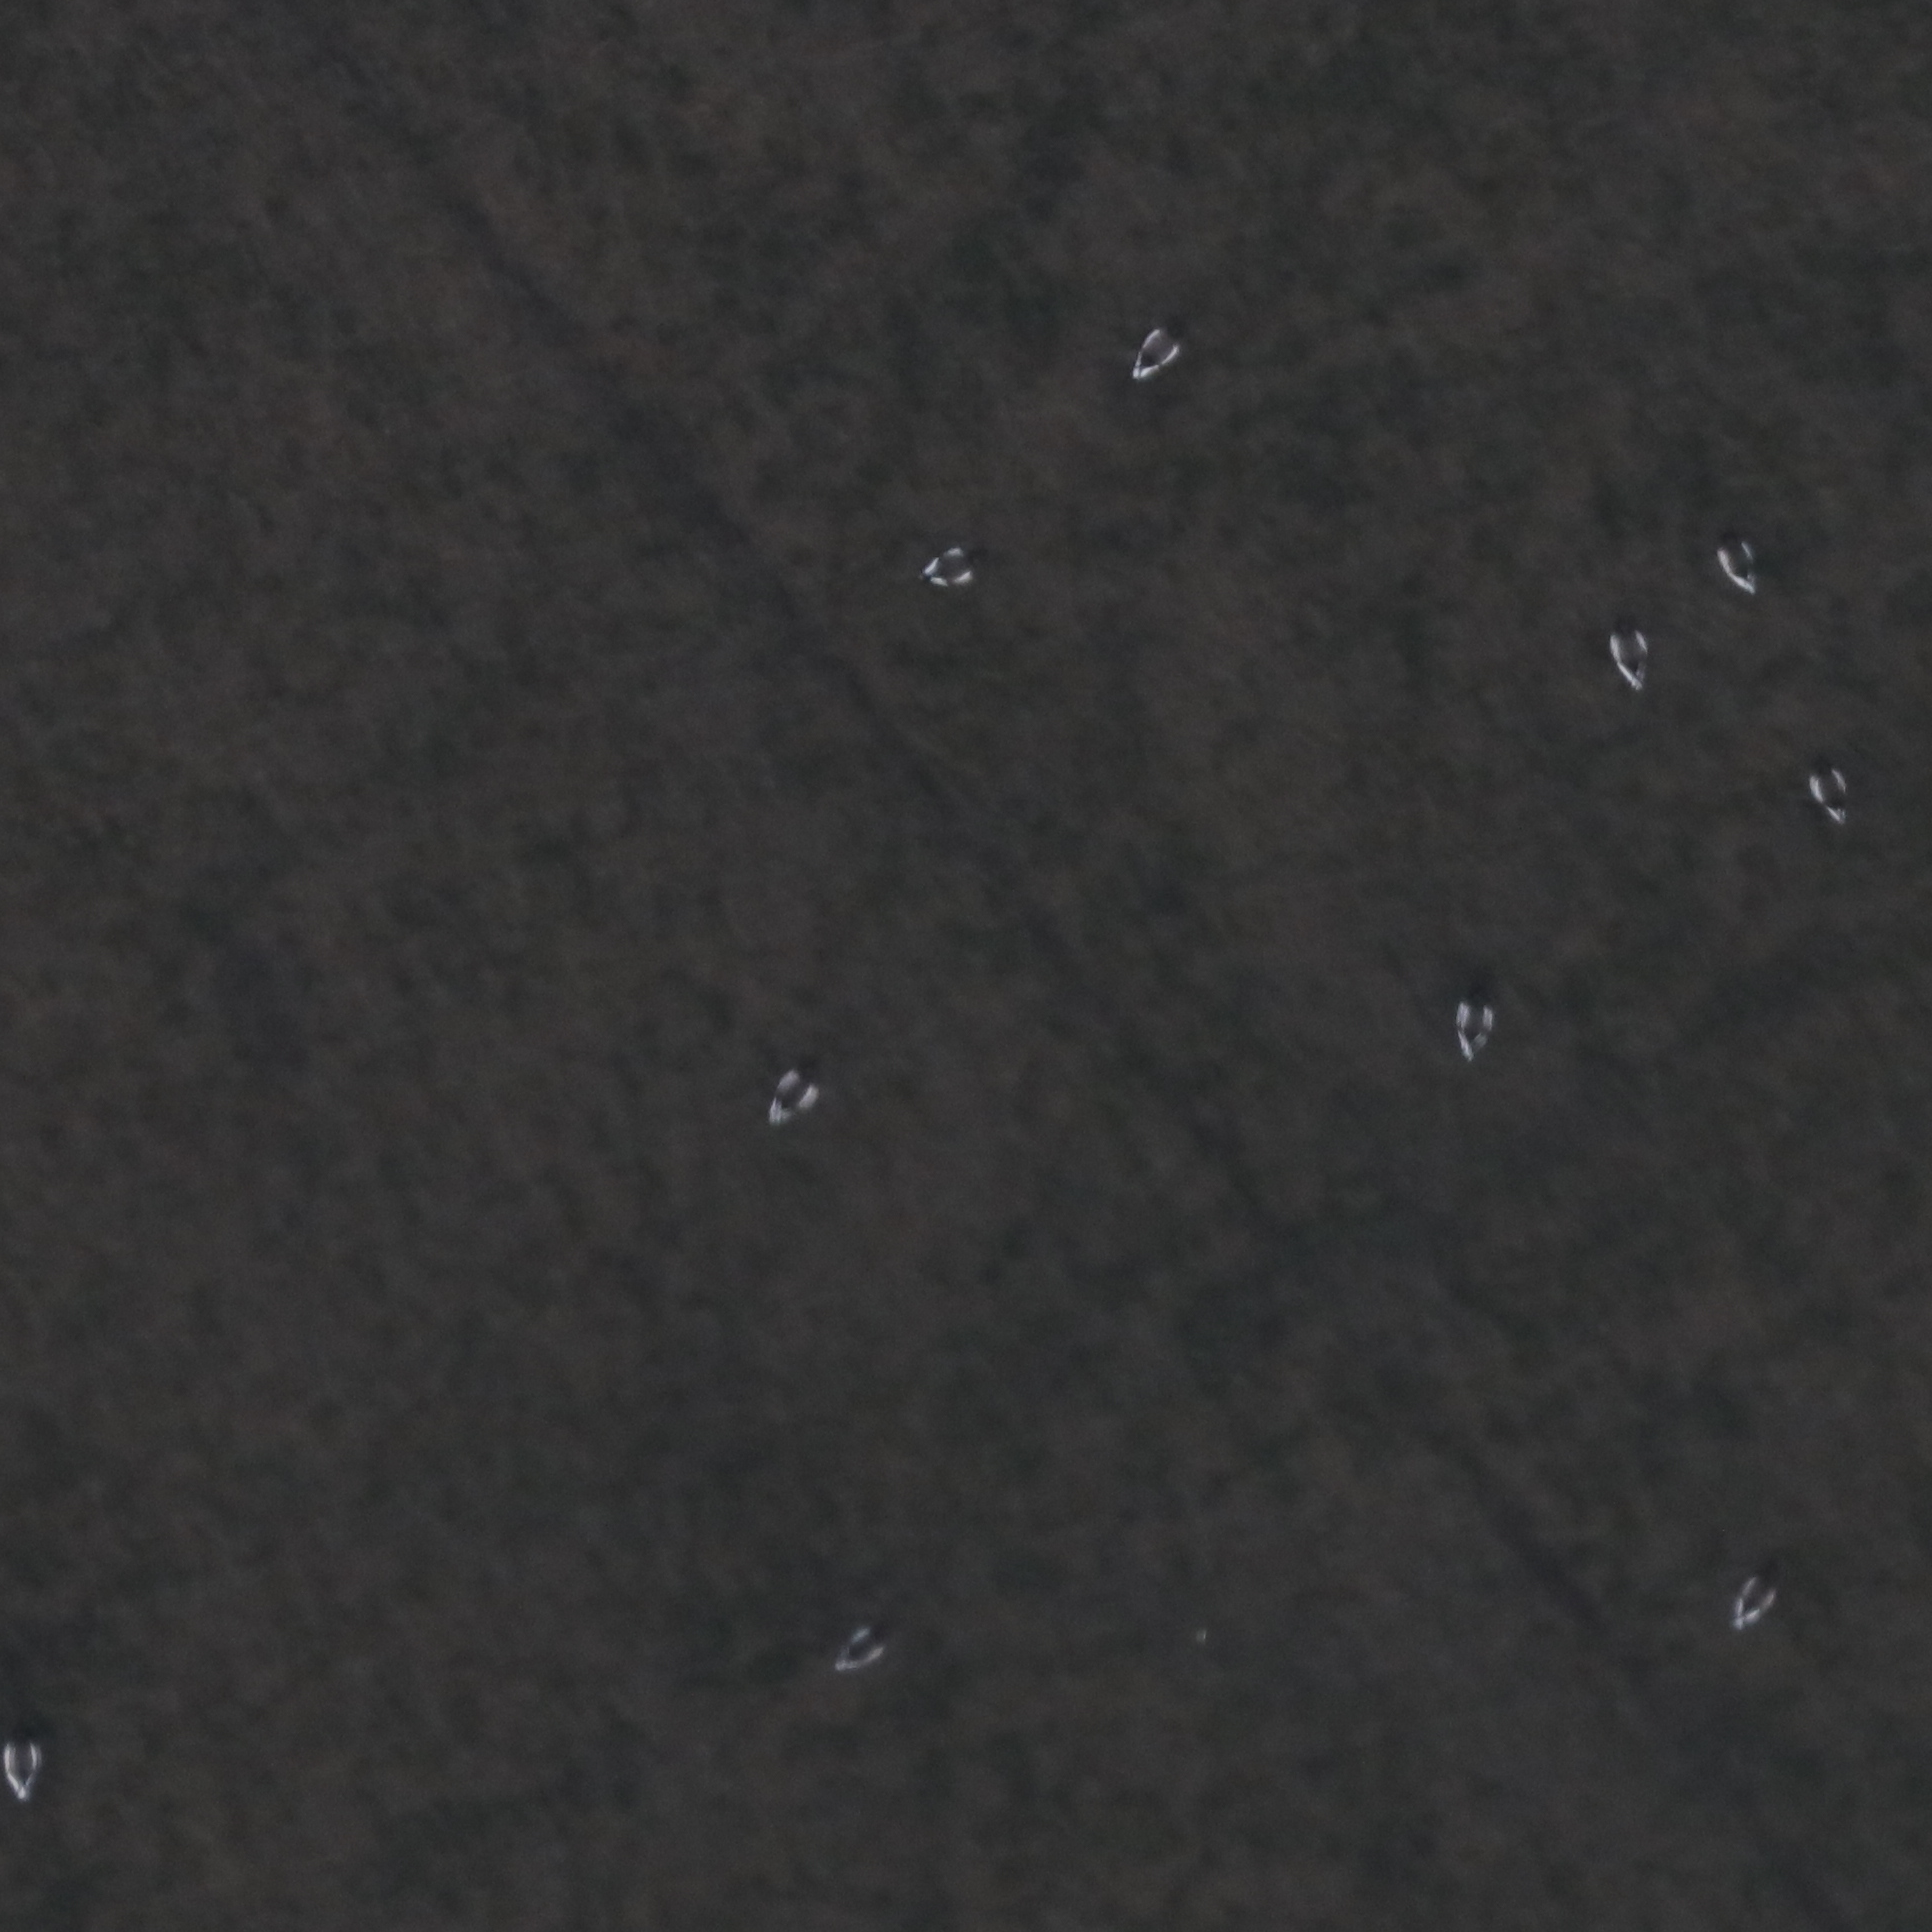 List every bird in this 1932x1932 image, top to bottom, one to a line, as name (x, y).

brant (1159, 350)
brant (1737, 561)
brant (952, 567)
brant (1628, 652)
brant (1829, 792)
brant (1472, 1023)
brant (791, 1094)
brant (1756, 1597)
brant (862, 1648)
brant (23, 1764)